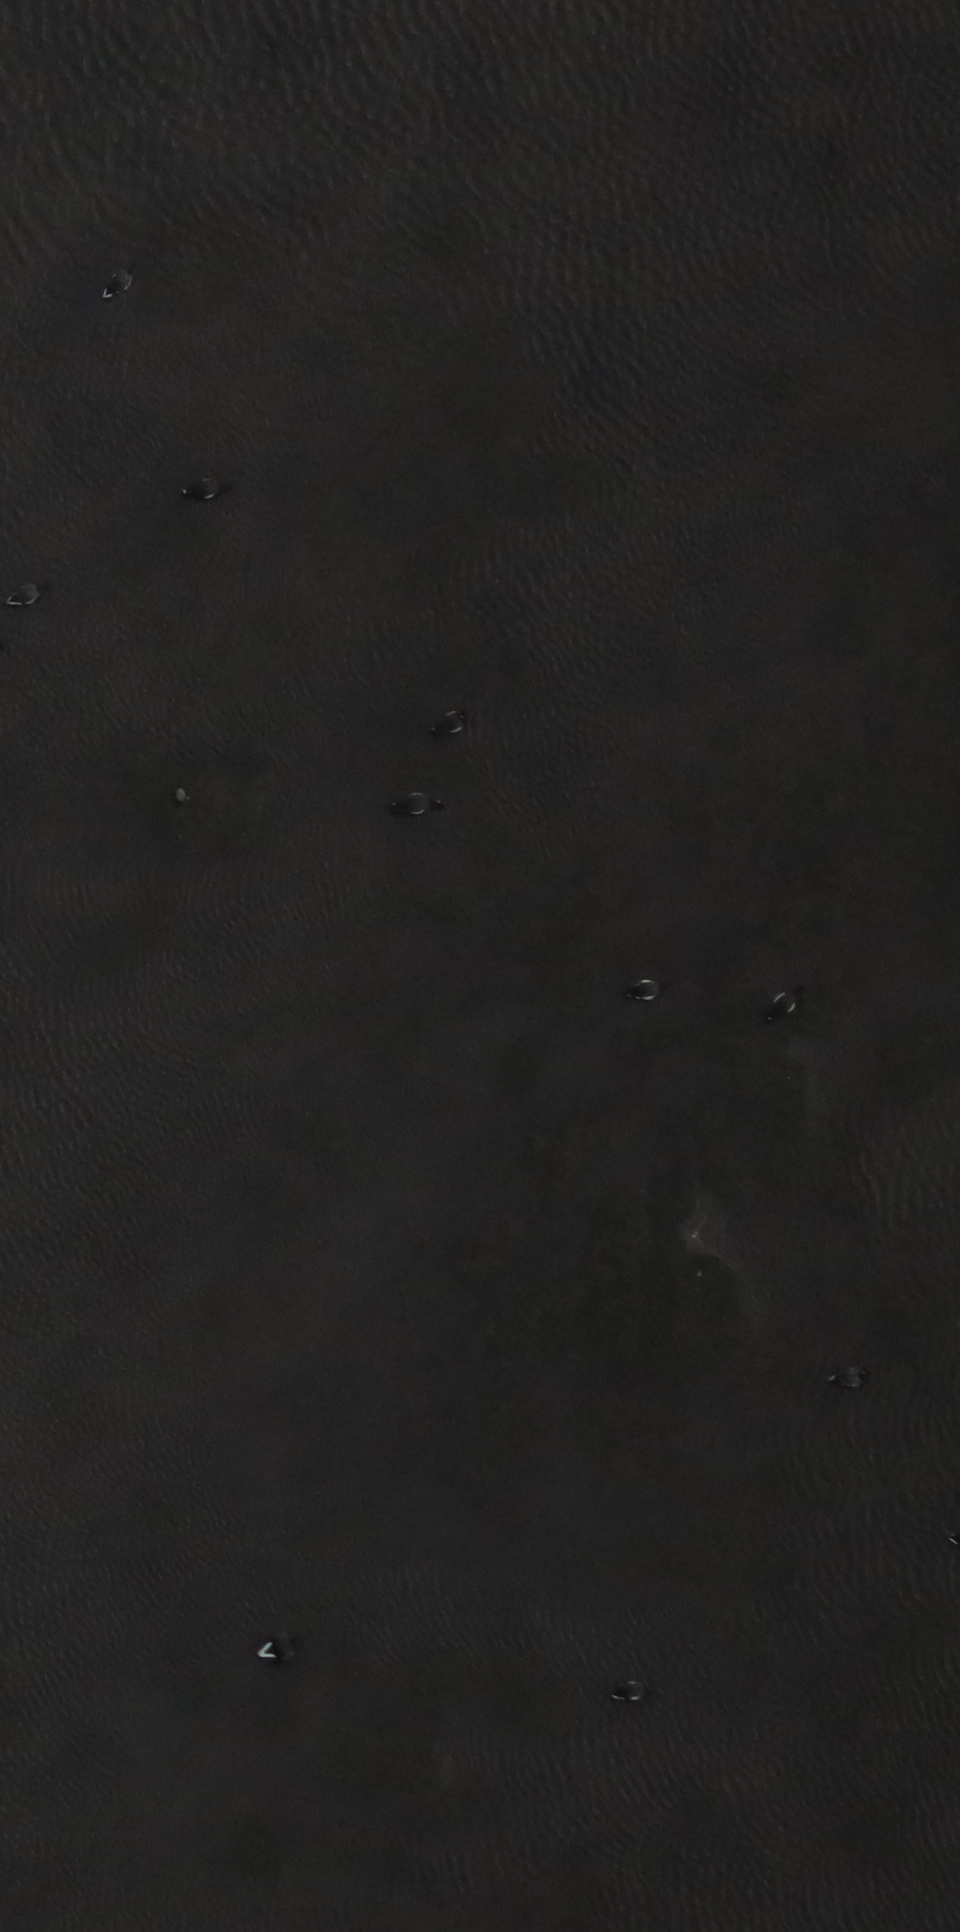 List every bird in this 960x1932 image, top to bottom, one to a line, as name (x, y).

brant (117, 281)
brant (205, 490)
brant (24, 597)
brant (451, 723)
brant (416, 803)
brant (644, 992)
brant (782, 1005)
brant (848, 1378)
brant (276, 1648)
brant (632, 1690)